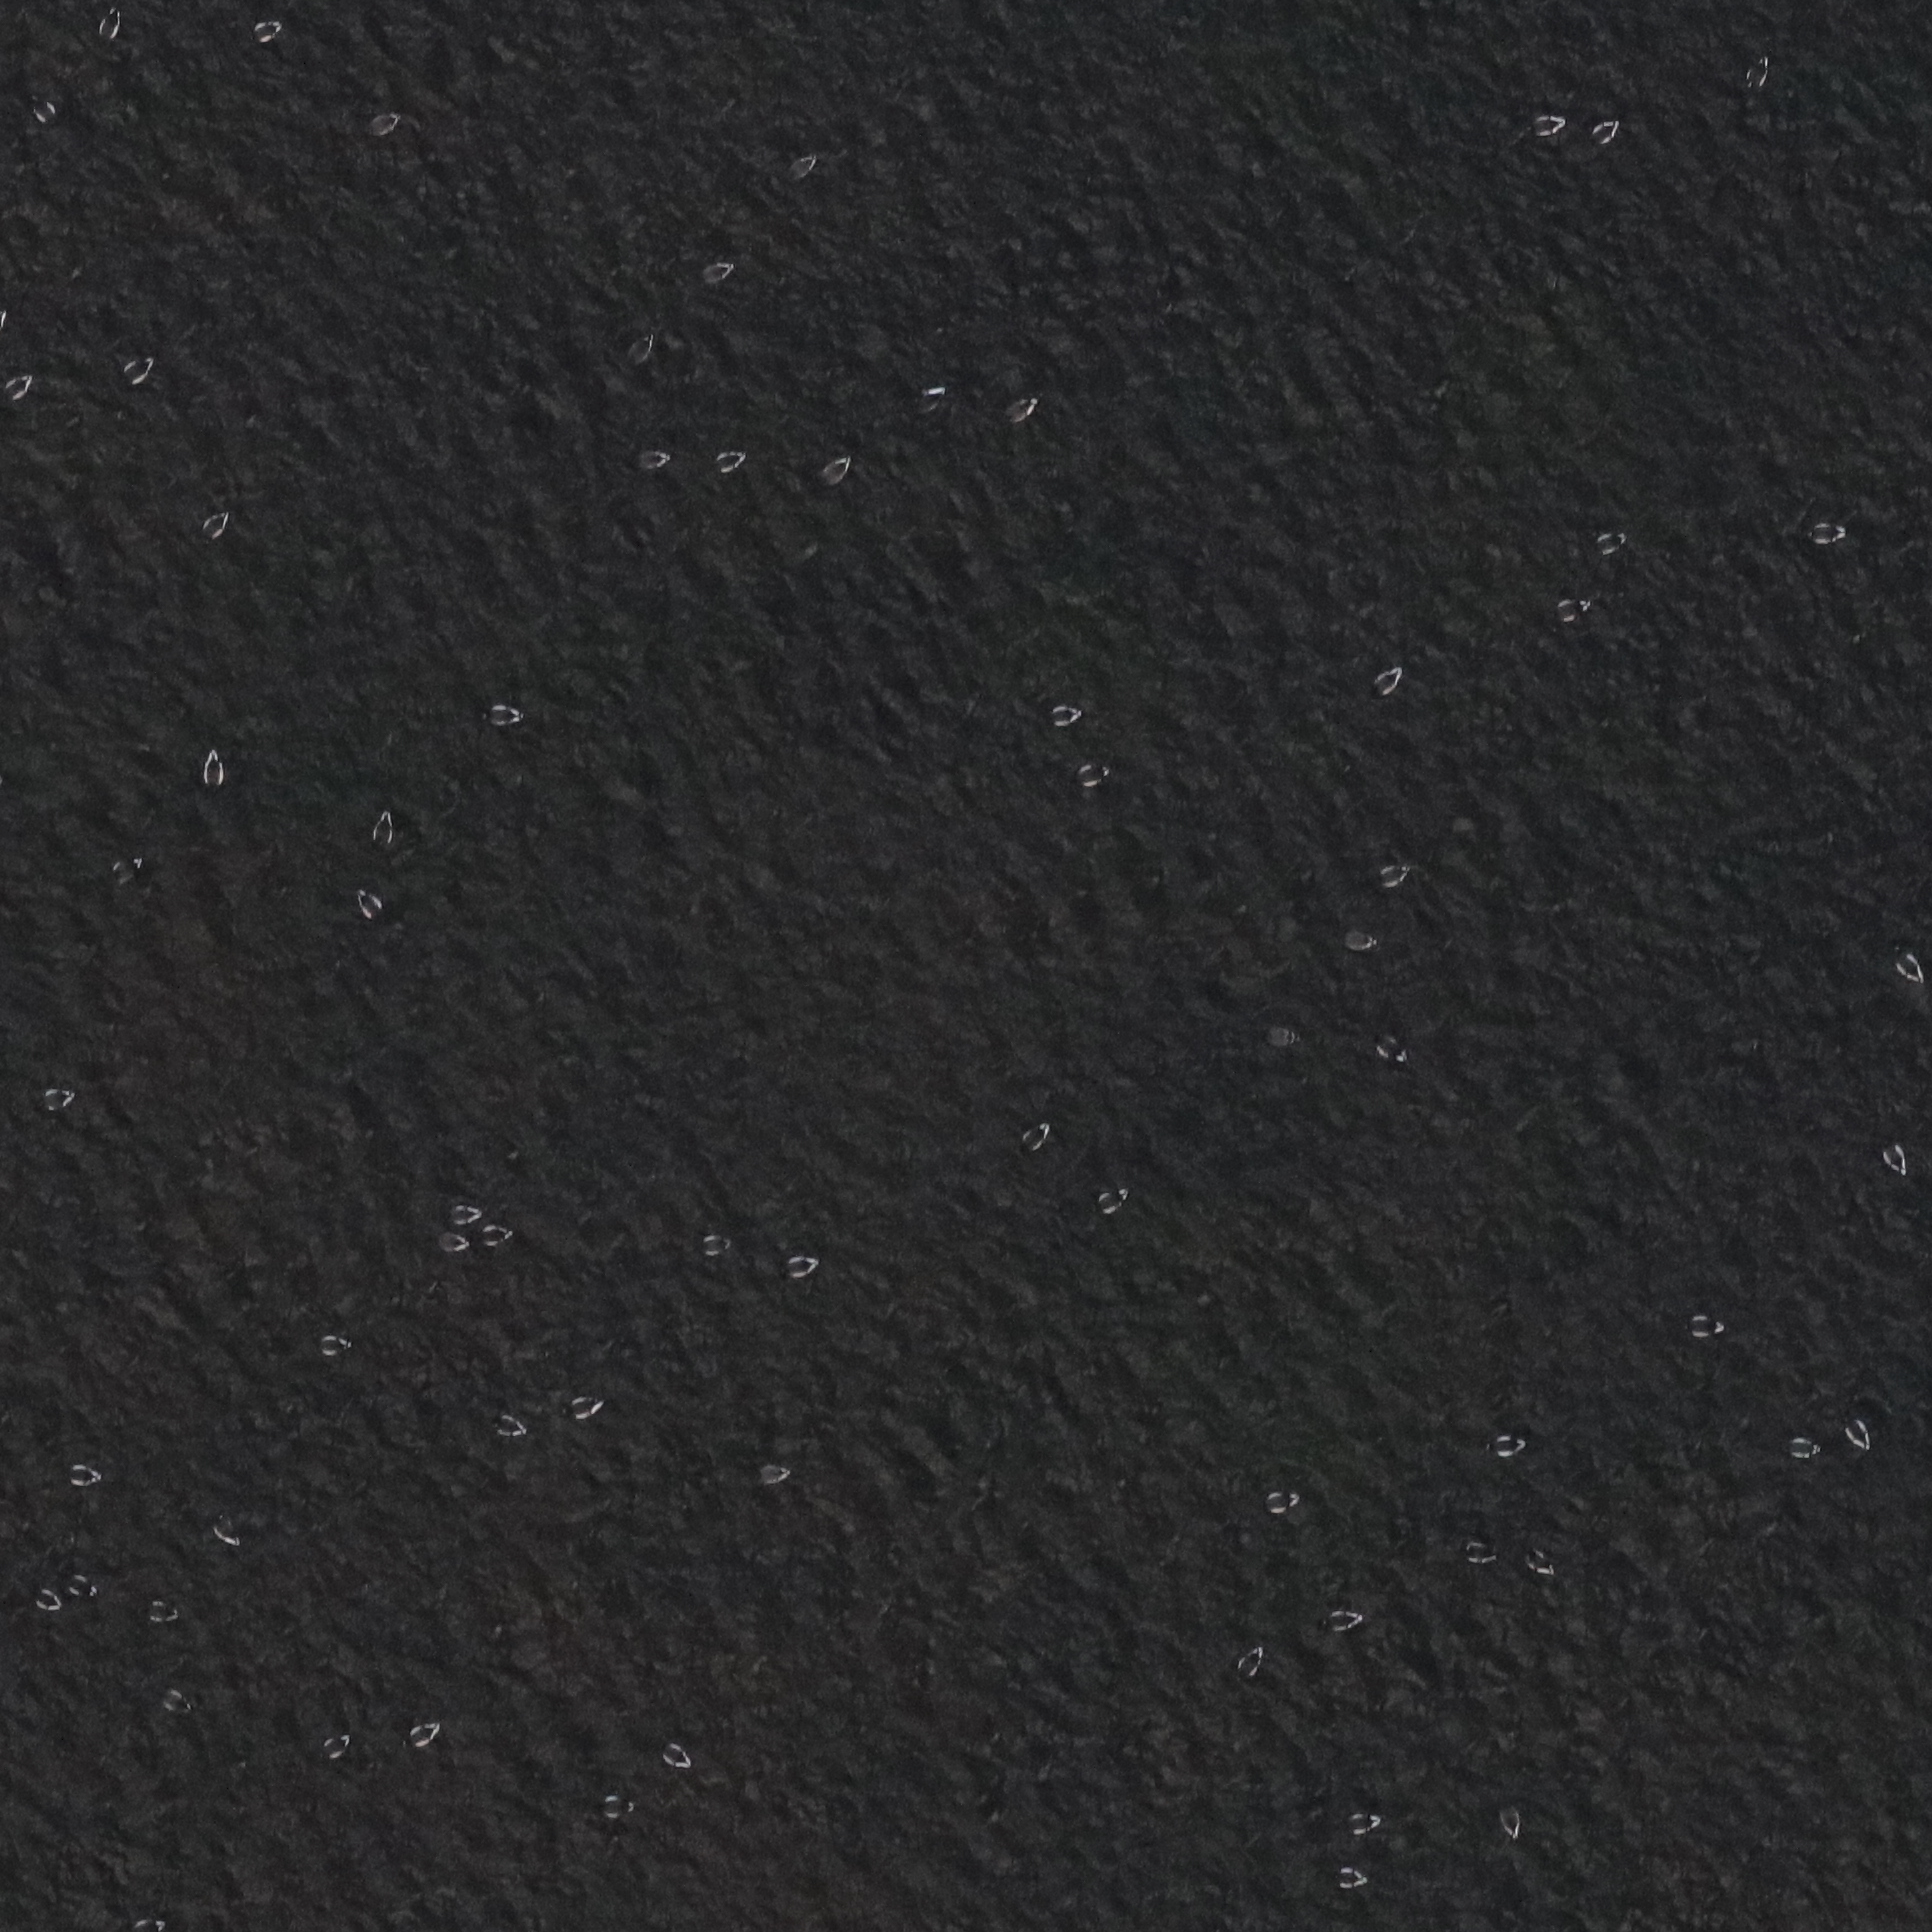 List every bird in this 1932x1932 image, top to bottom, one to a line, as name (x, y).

brant (110, 27)
brant (266, 31)
brant (1758, 76)
brant (43, 111)
brant (381, 125)
brant (1547, 125)
brant (1604, 132)
brant (800, 168)
brant (714, 274)
brant (642, 348)
brant (137, 371)
brant (14, 387)
brant (928, 401)
brant (1019, 411)
brant (651, 460)
brant (728, 463)
brant (835, 473)
brant (217, 524)
brant (1826, 533)
brant (1608, 544)
brant (1569, 609)
brant (1386, 682)
brant (1067, 715)
brant (501, 717)
brant (214, 771)
brant (1090, 775)
brant (382, 831)
brant (125, 873)
brant (1391, 876)
brant (370, 905)
brant (1357, 940)
brant (1909, 966)
brant (1279, 1037)
brant (1389, 1050)
brant (55, 1101)
brant (1033, 1138)
brant (1893, 1158)
brant (1109, 1201)
brant (462, 1216)
brant (494, 1235)
brant (448, 1241)
brant (713, 1245)
brant (798, 1267)
brant (1702, 1327)
brant (333, 1346)
brant (584, 1408)
brant (508, 1425)
brant (1854, 1431)
brant (1506, 1447)
brant (1802, 1447)
brant (772, 1474)
brant (83, 1475)
brant (1280, 1502)
brant (225, 1531)
brant (1480, 1553)
brant (1541, 1560)
brant (83, 1586)
brant (53, 1597)
brant (161, 1611)
brant (1339, 1622)
brant (1251, 1662)
brant (174, 1701)
brant (421, 1736)
brant (336, 1745)
brant (674, 1754)
brant (614, 1808)
brant (1509, 1821)
brant (1362, 1824)
brant (1352, 1878)
brant (147, 1930)